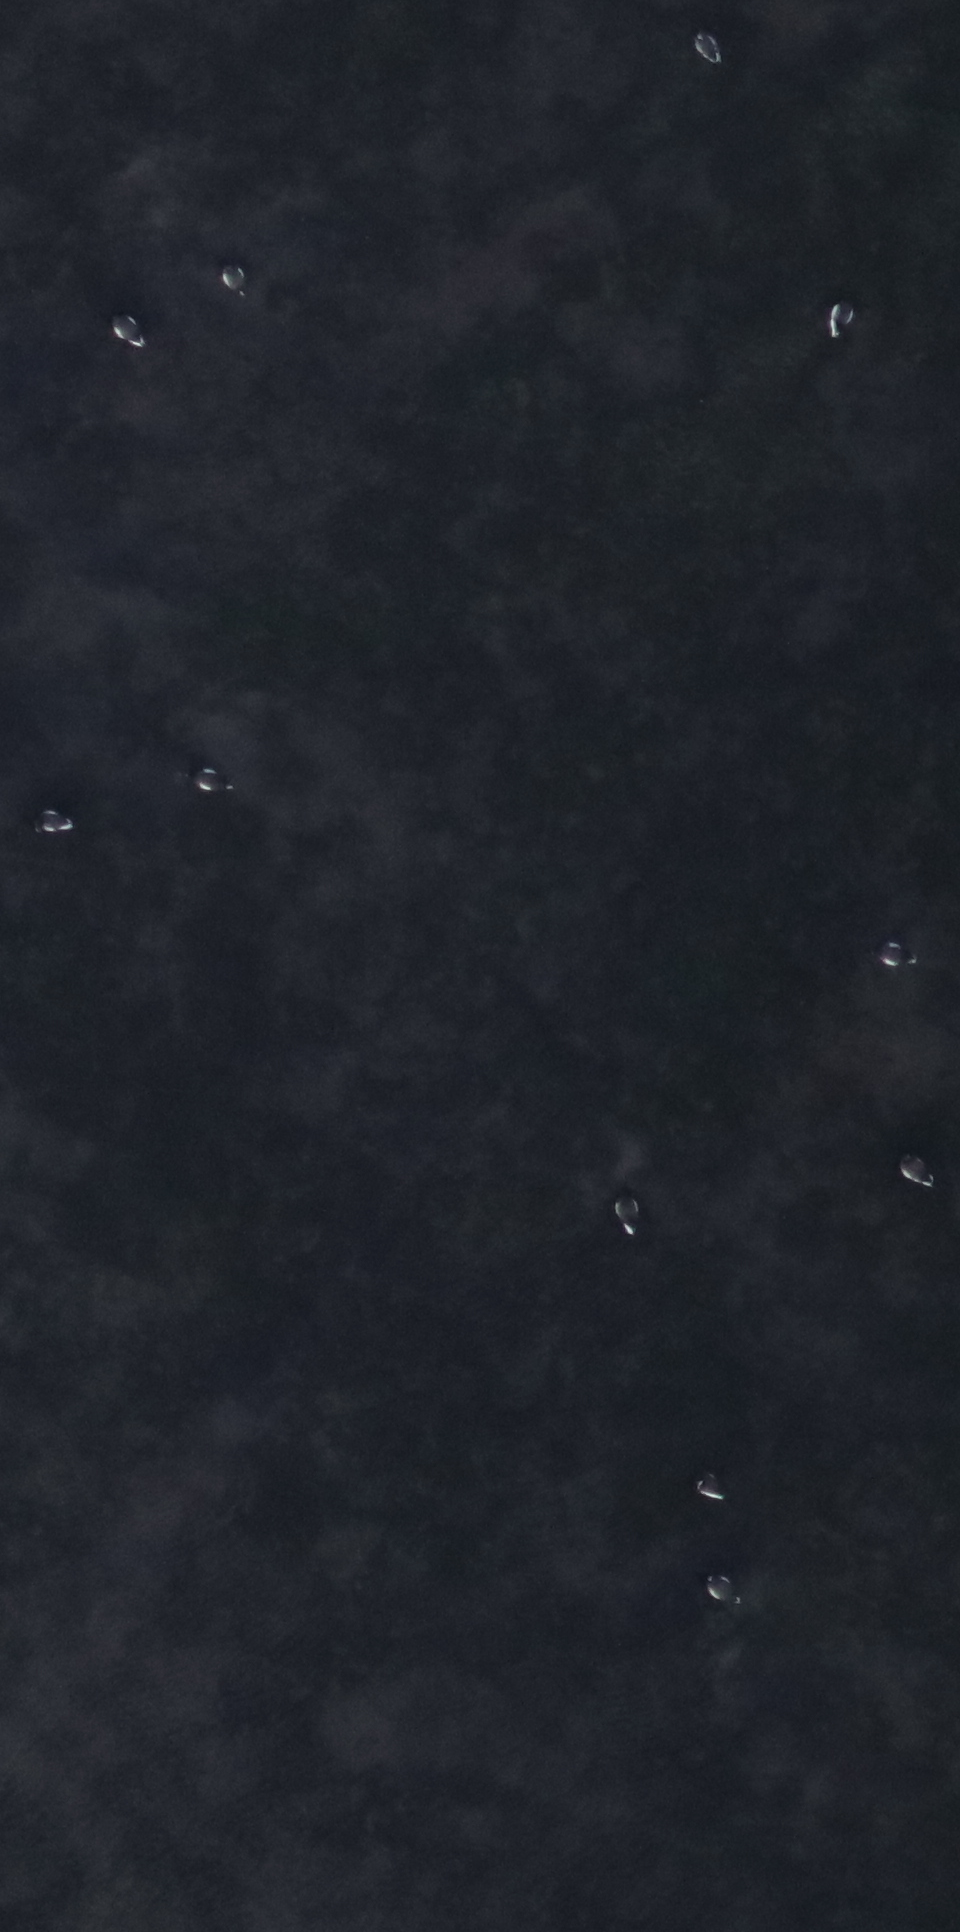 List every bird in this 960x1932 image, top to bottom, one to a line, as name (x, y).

brant (708, 45)
brant (233, 276)
brant (842, 317)
brant (128, 327)
brant (208, 778)
brant (53, 820)
brant (894, 954)
brant (916, 1168)
brant (625, 1212)
brant (712, 1489)
brant (721, 1589)